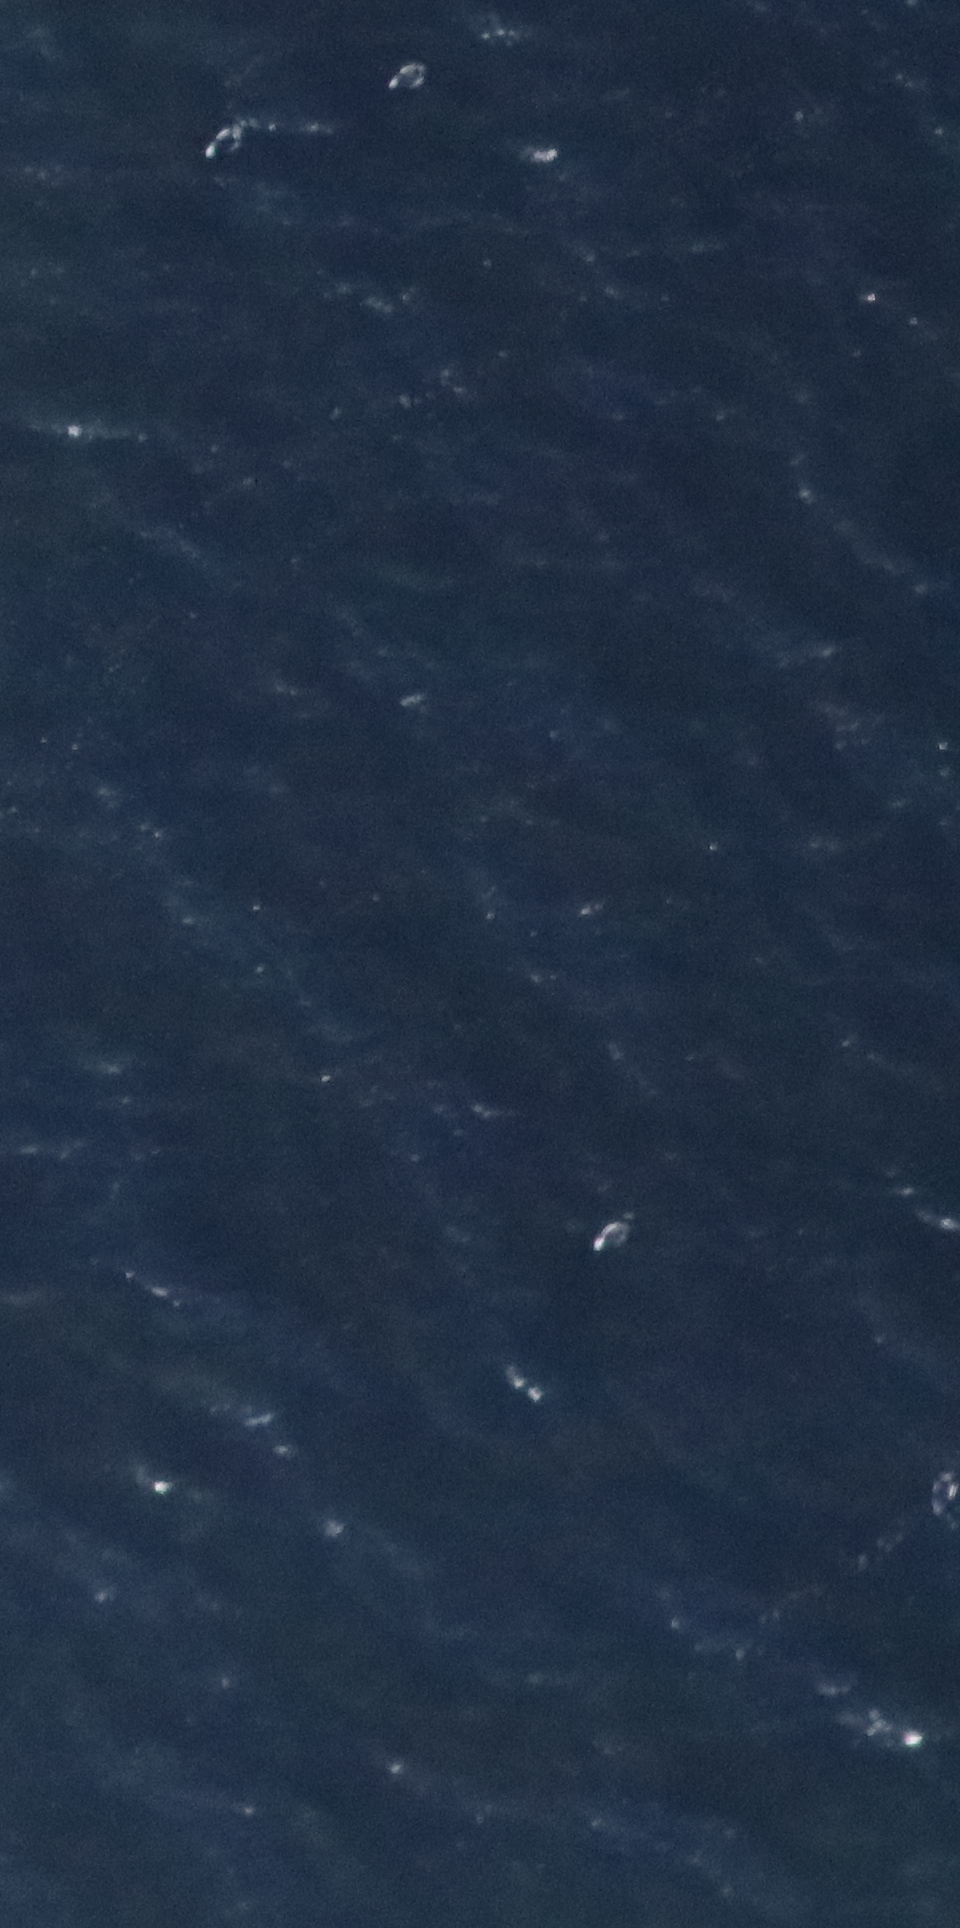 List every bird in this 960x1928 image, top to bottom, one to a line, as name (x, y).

brant (409, 74)
brant (225, 143)
brant (614, 1238)
brant (945, 1488)